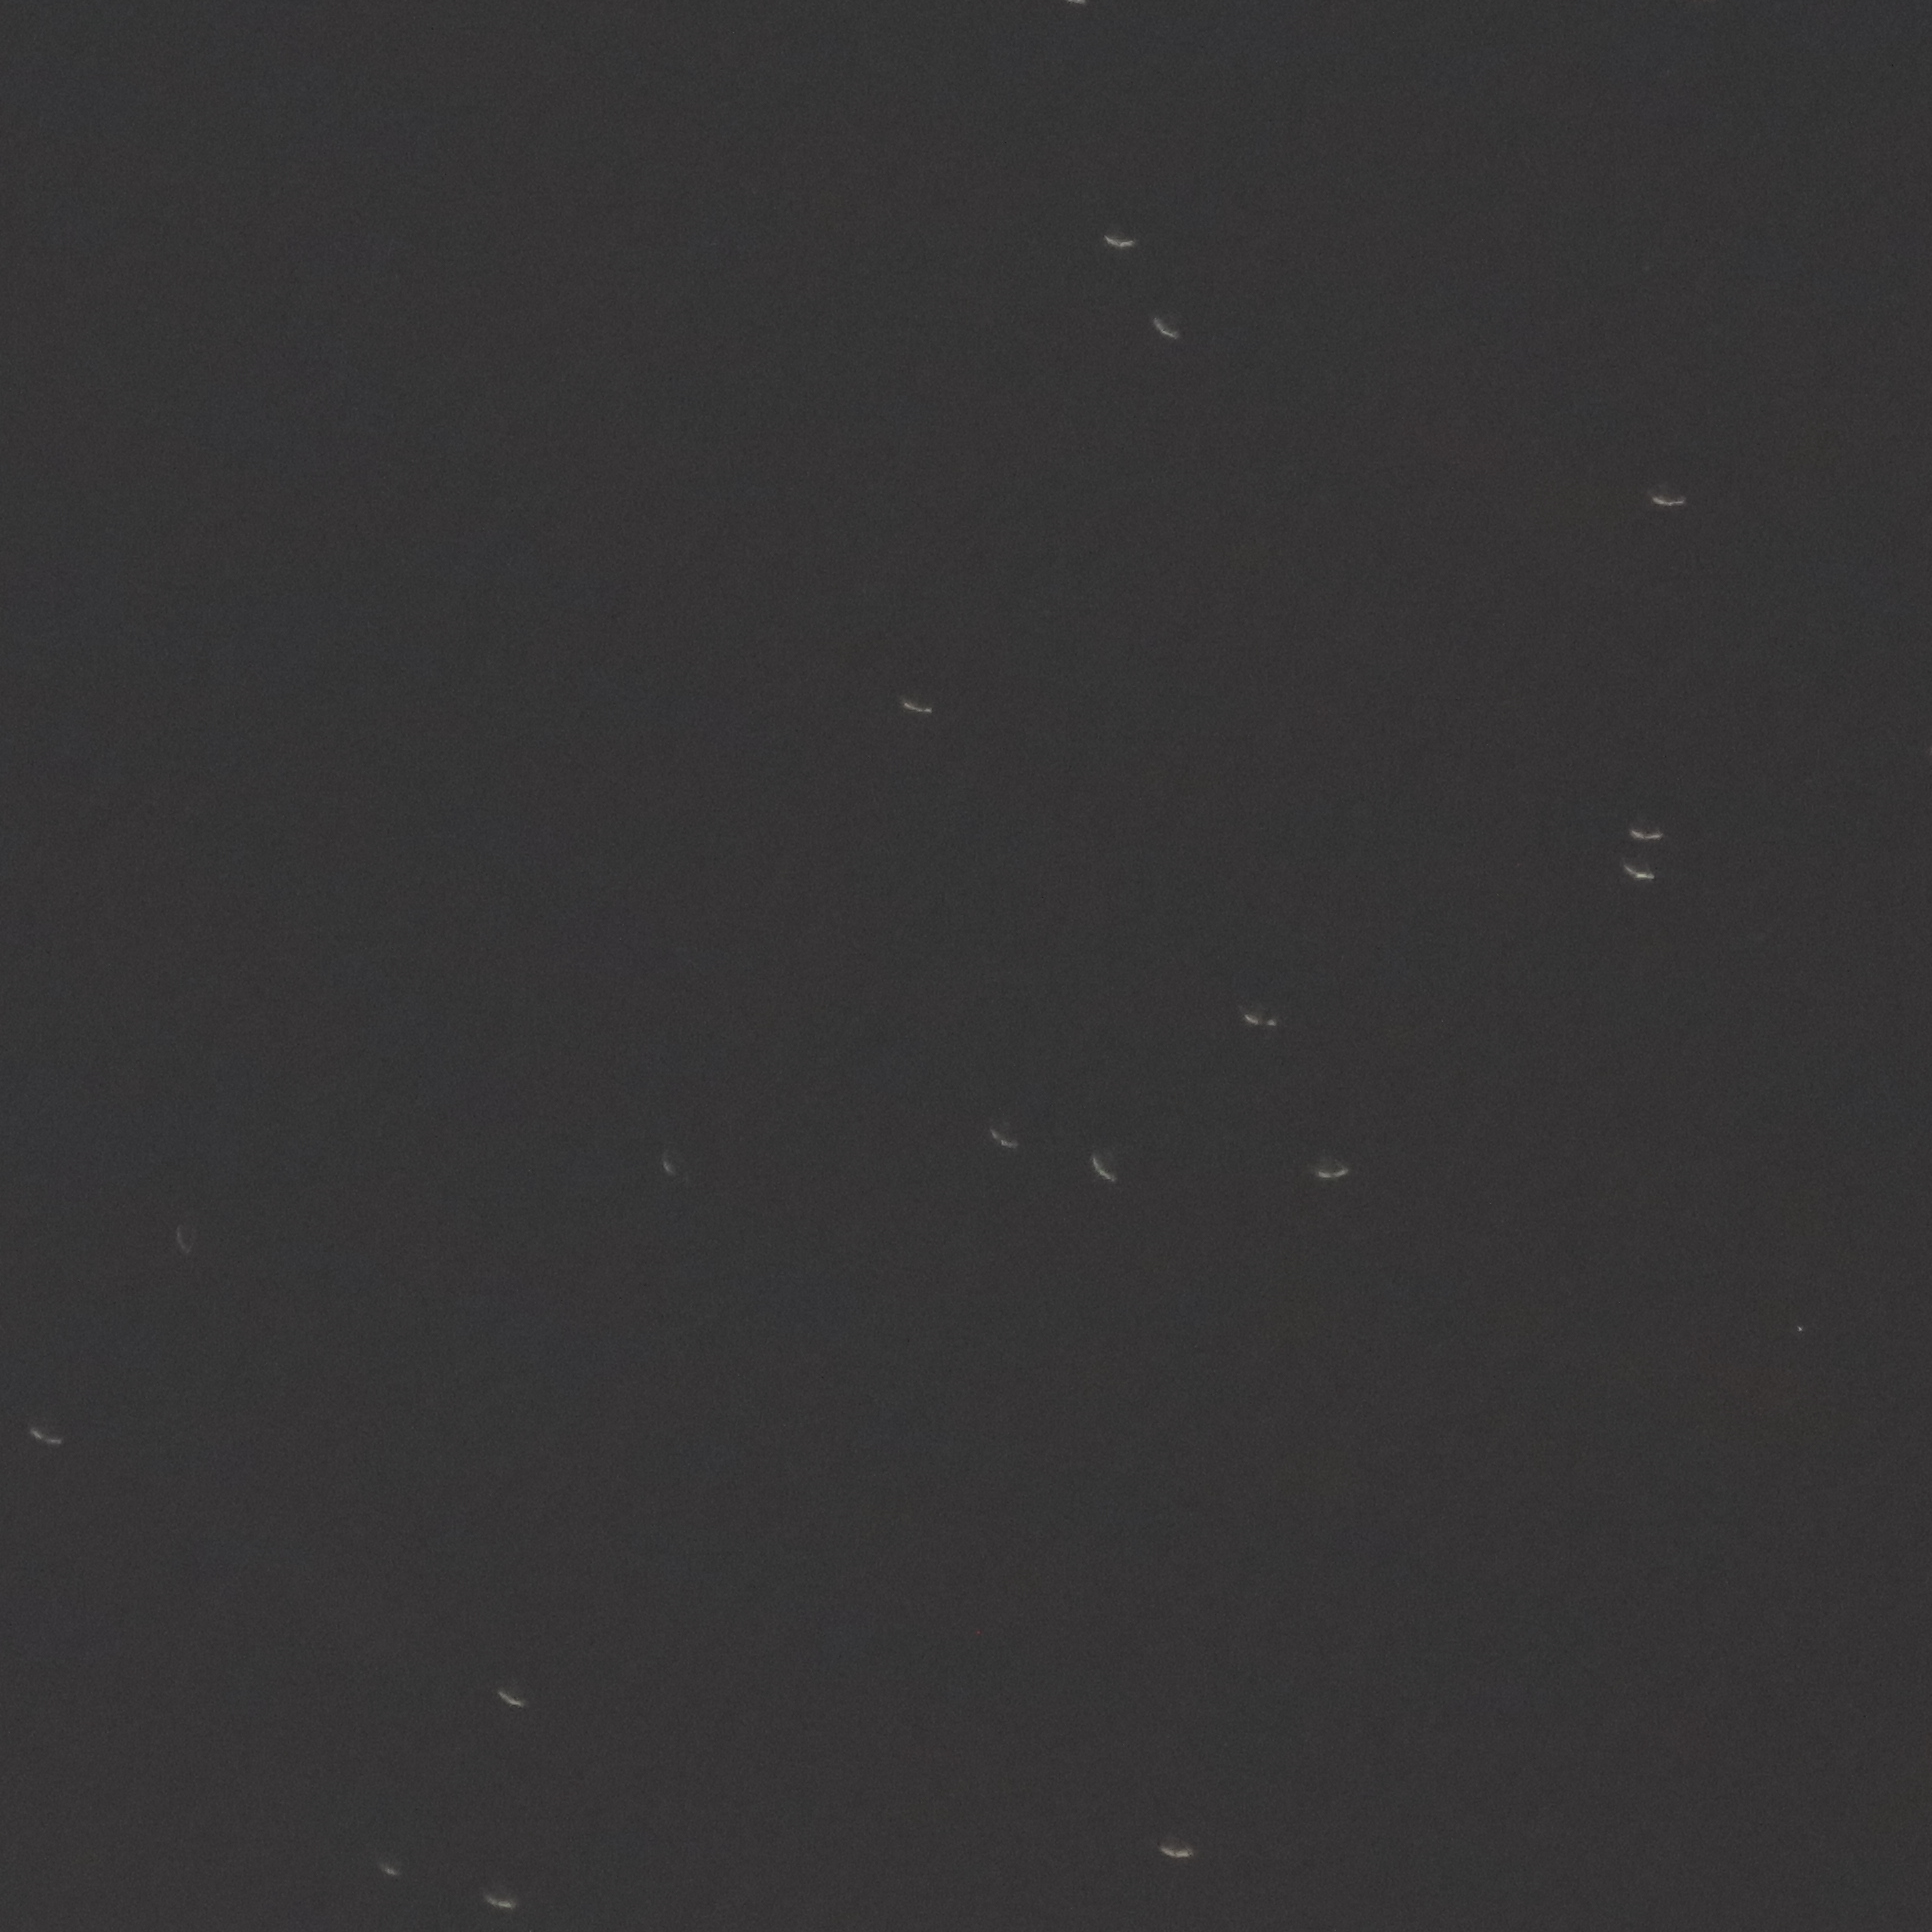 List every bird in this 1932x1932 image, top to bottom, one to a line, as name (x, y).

brant (1120, 239)
brant (1167, 331)
brant (1665, 498)
brant (919, 708)
brant (1647, 831)
brant (1631, 872)
brant (1257, 1019)
brant (996, 1129)
brant (1337, 1164)
brant (1102, 1169)
brant (684, 1172)
brant (182, 1240)
brant (53, 1435)
brant (515, 1698)
brant (1181, 1848)
brant (397, 1864)
brant (503, 1900)